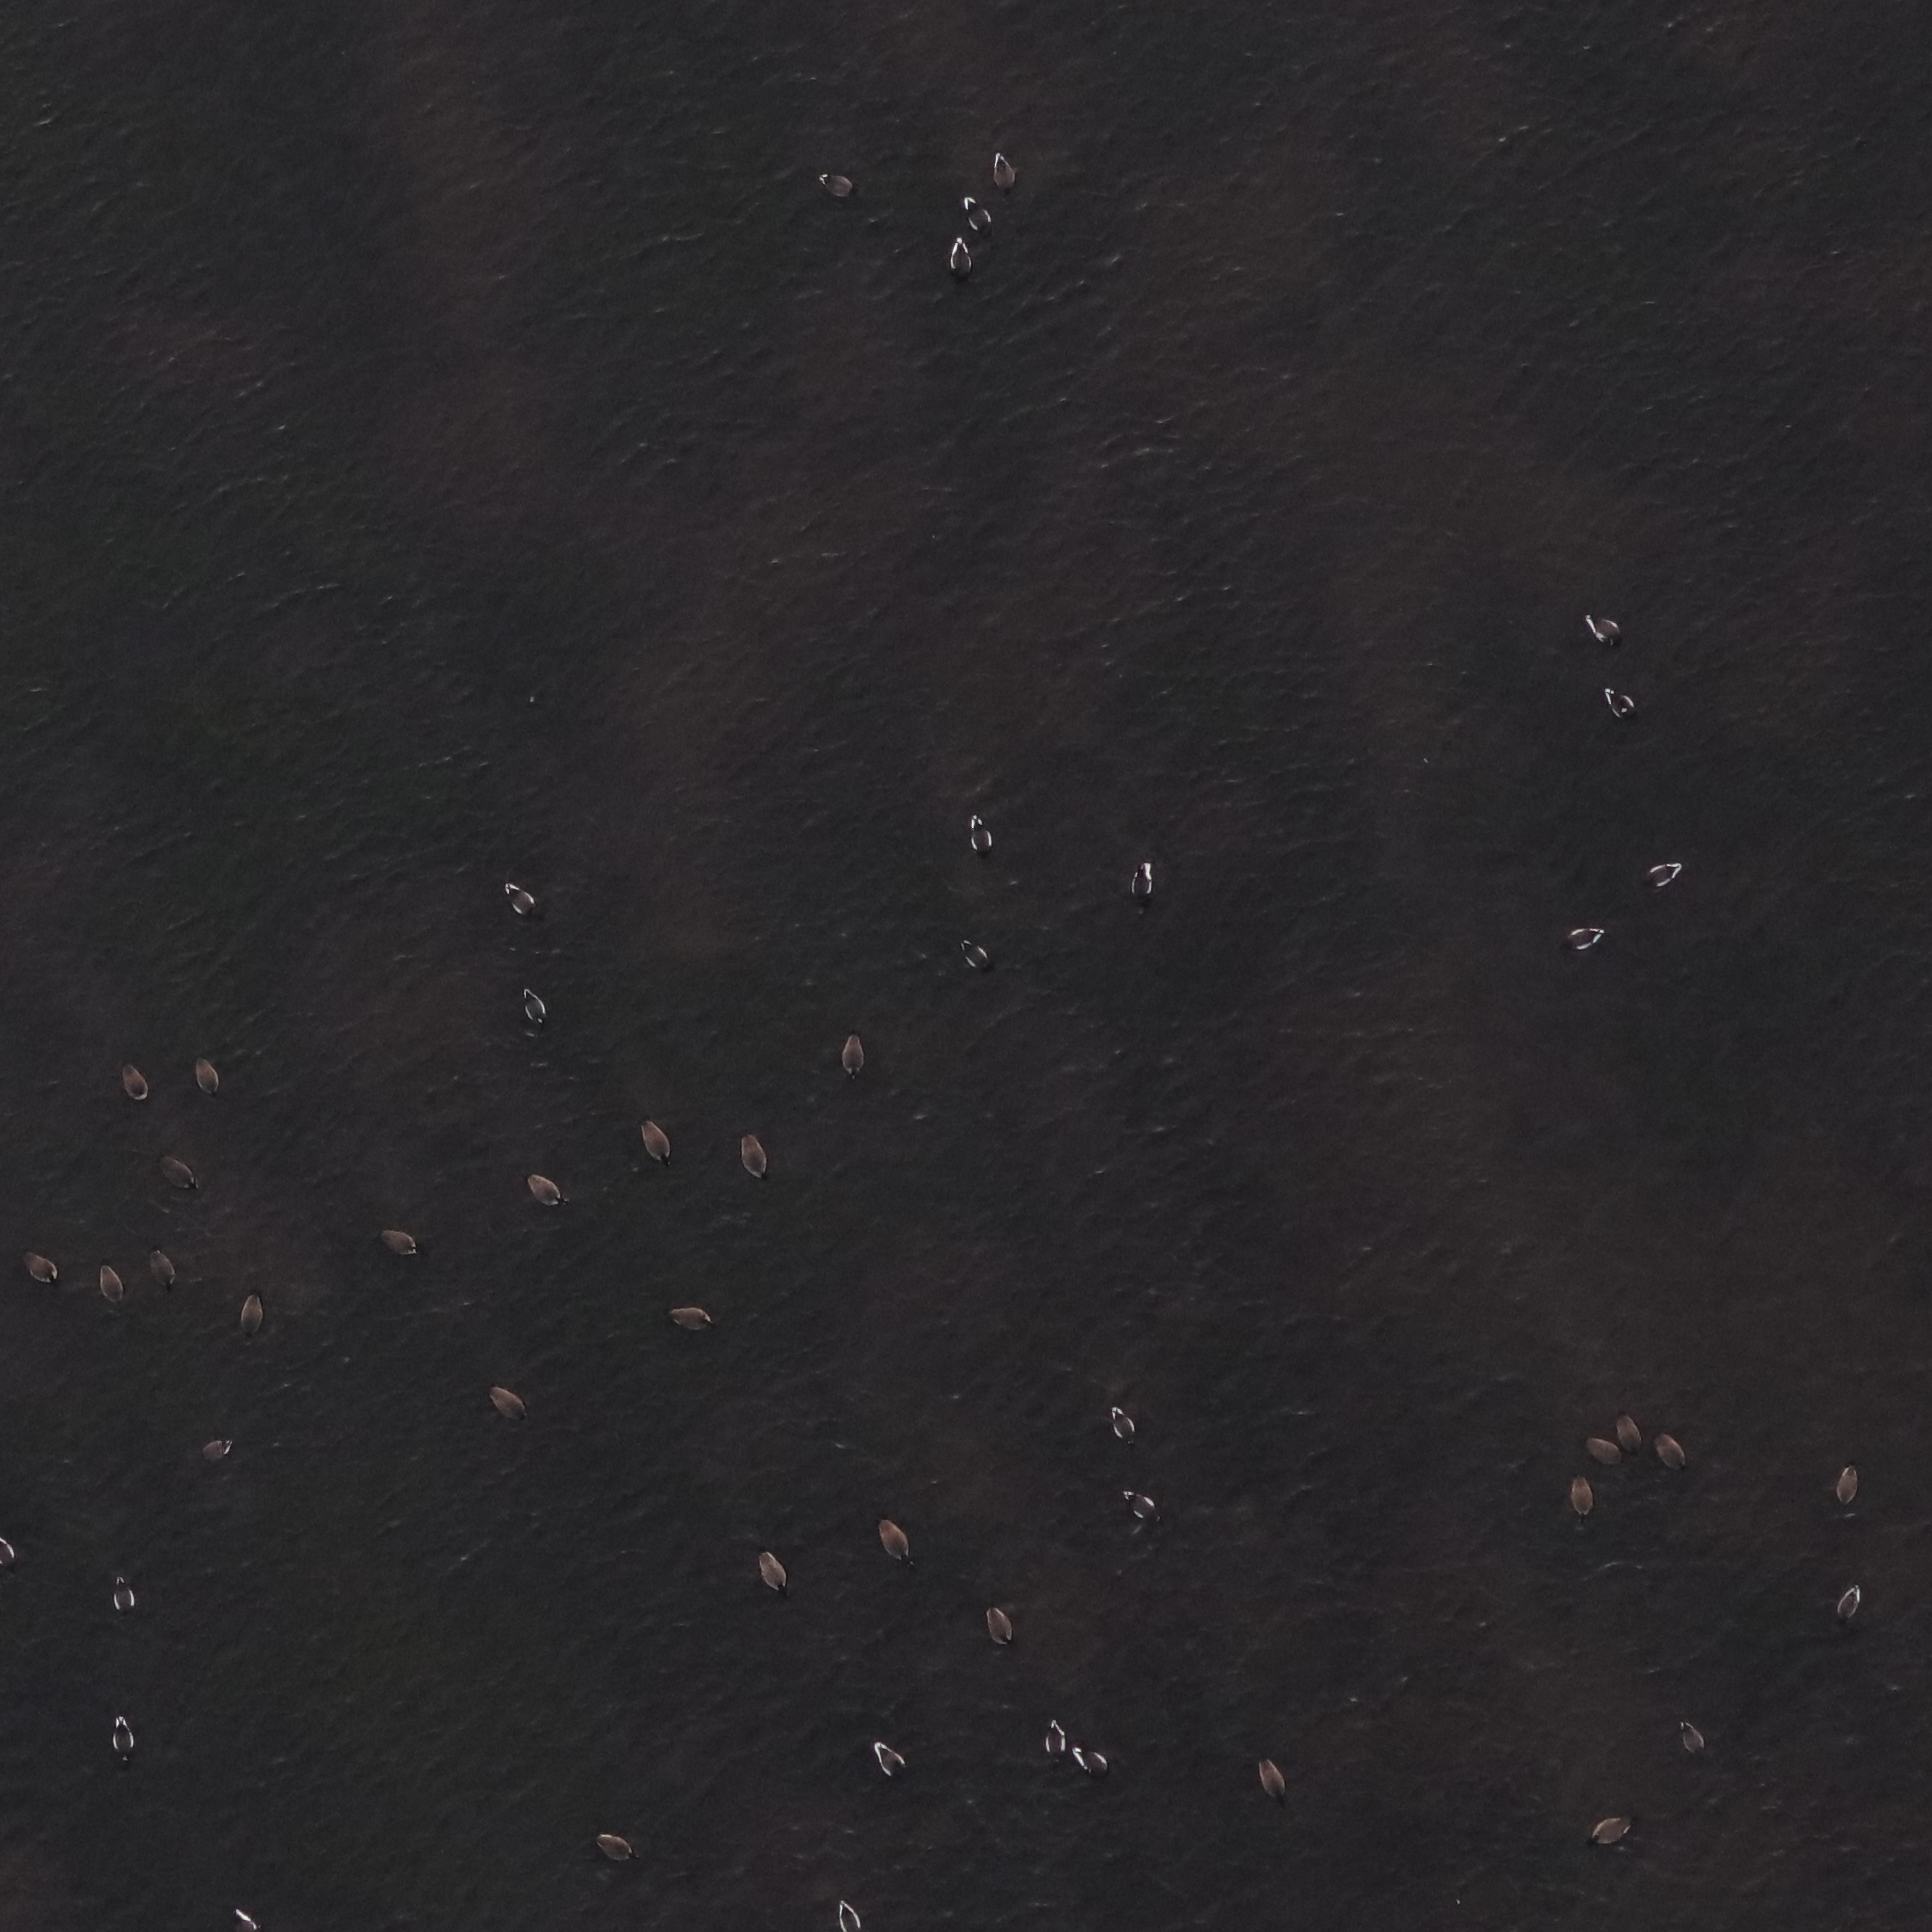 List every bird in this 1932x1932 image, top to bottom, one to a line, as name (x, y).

brant (1006, 171)
brant (838, 185)
brant (976, 215)
brant (961, 263)
brant (1605, 630)
brant (1621, 702)
brant (980, 838)
brant (1663, 875)
brant (1142, 884)
brant (521, 900)
brant (1584, 939)
brant (976, 956)
brant (533, 1009)
Canada goose (852, 1056)
Canada goose (208, 1078)
Canada goose (134, 1084)
Canada goose (655, 1142)
Canada goose (755, 1154)
Canada goose (180, 1173)
Canada goose (543, 1190)
Canada goose (401, 1244)
Canada goose (164, 1268)
Canada goose (43, 1270)
Canada goose (111, 1282)
Canada goose (253, 1316)
Canada goose (690, 1318)
Canada goose (509, 1403)
brant (1124, 1425)
Canada goose (1627, 1436)
brant (217, 1449)
Canada goose (1669, 1452)
Canada goose (1607, 1455)
Canada goose (1848, 1487)
Canada goose (1582, 1497)
brant (1142, 1507)
Canada goose (893, 1541)
brant (4, 1553)
Canada goose (773, 1571)
brant (124, 1598)
brant (1848, 1606)
Canada goose (1000, 1624)
brant (1693, 1738)
brant (124, 1741)
brant (1059, 1744)
brant (1090, 1758)
brant (891, 1762)
Canada goose (1271, 1780)
Canada goose (1612, 1828)
Canada goose (614, 1849)
brant (849, 1920)
brant (250, 1931)